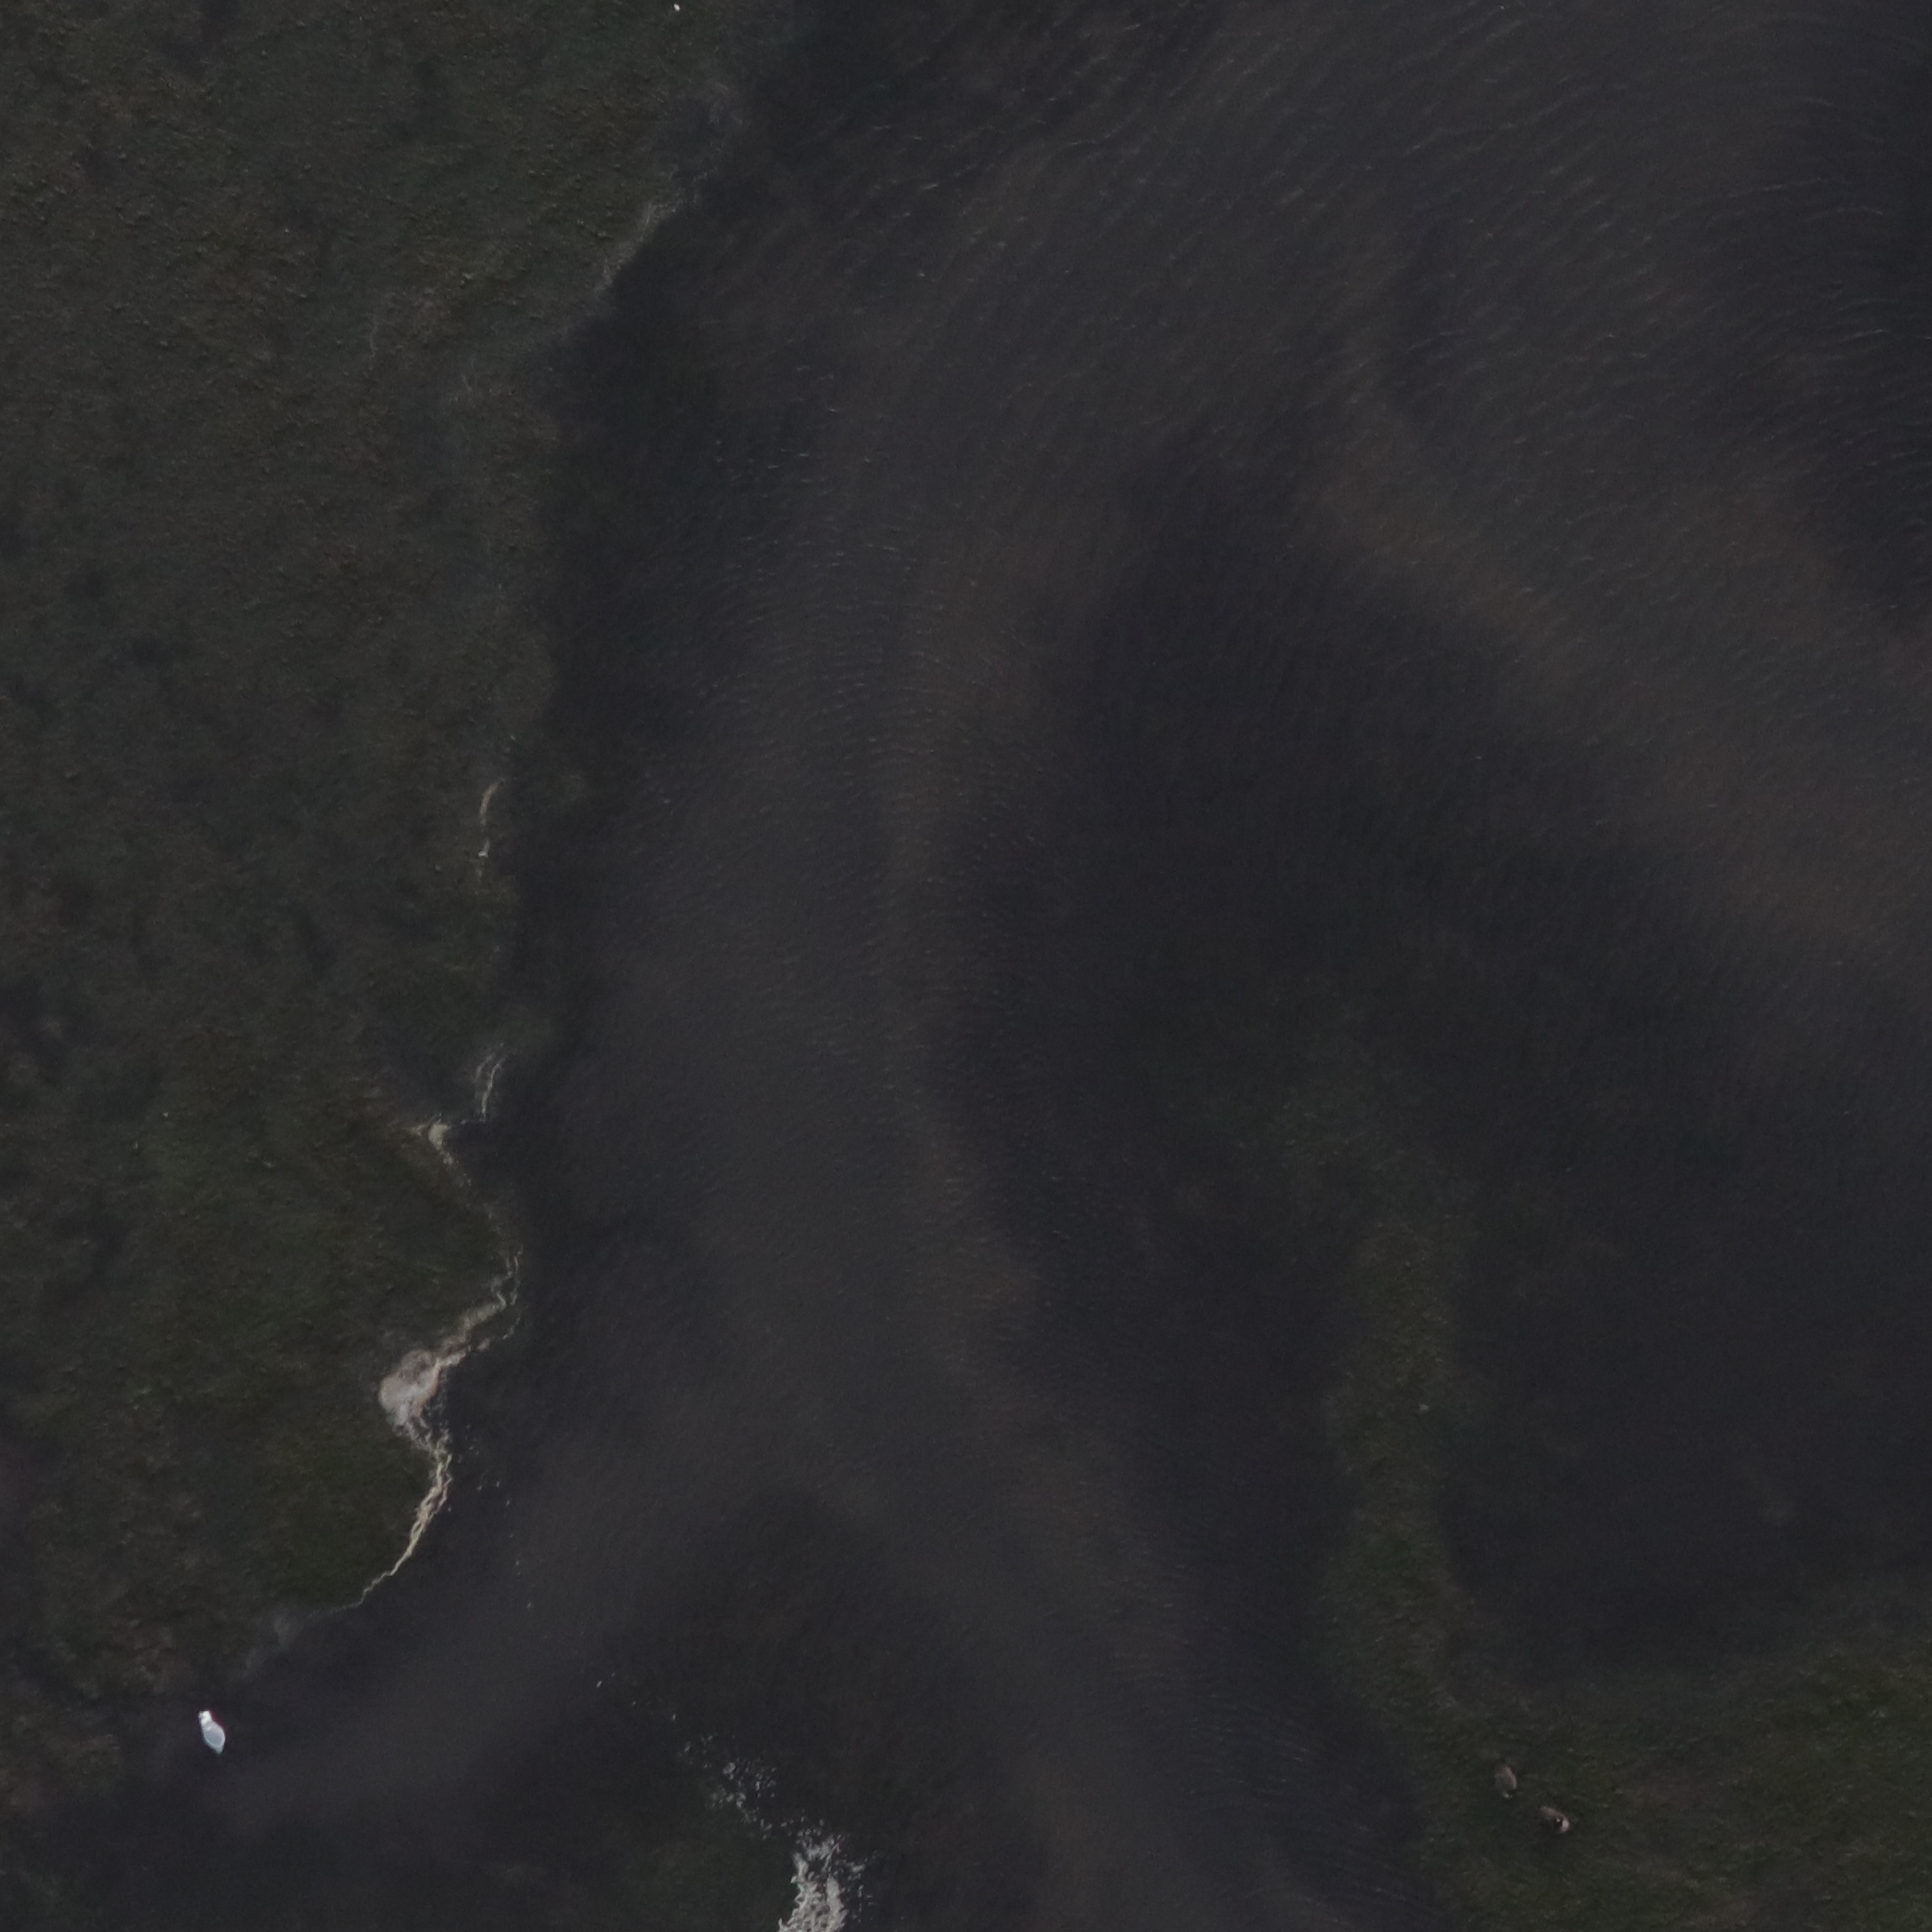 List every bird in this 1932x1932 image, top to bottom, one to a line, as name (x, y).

gull (214, 1732)
Canada goose (1506, 1782)
Canada goose (1556, 1822)